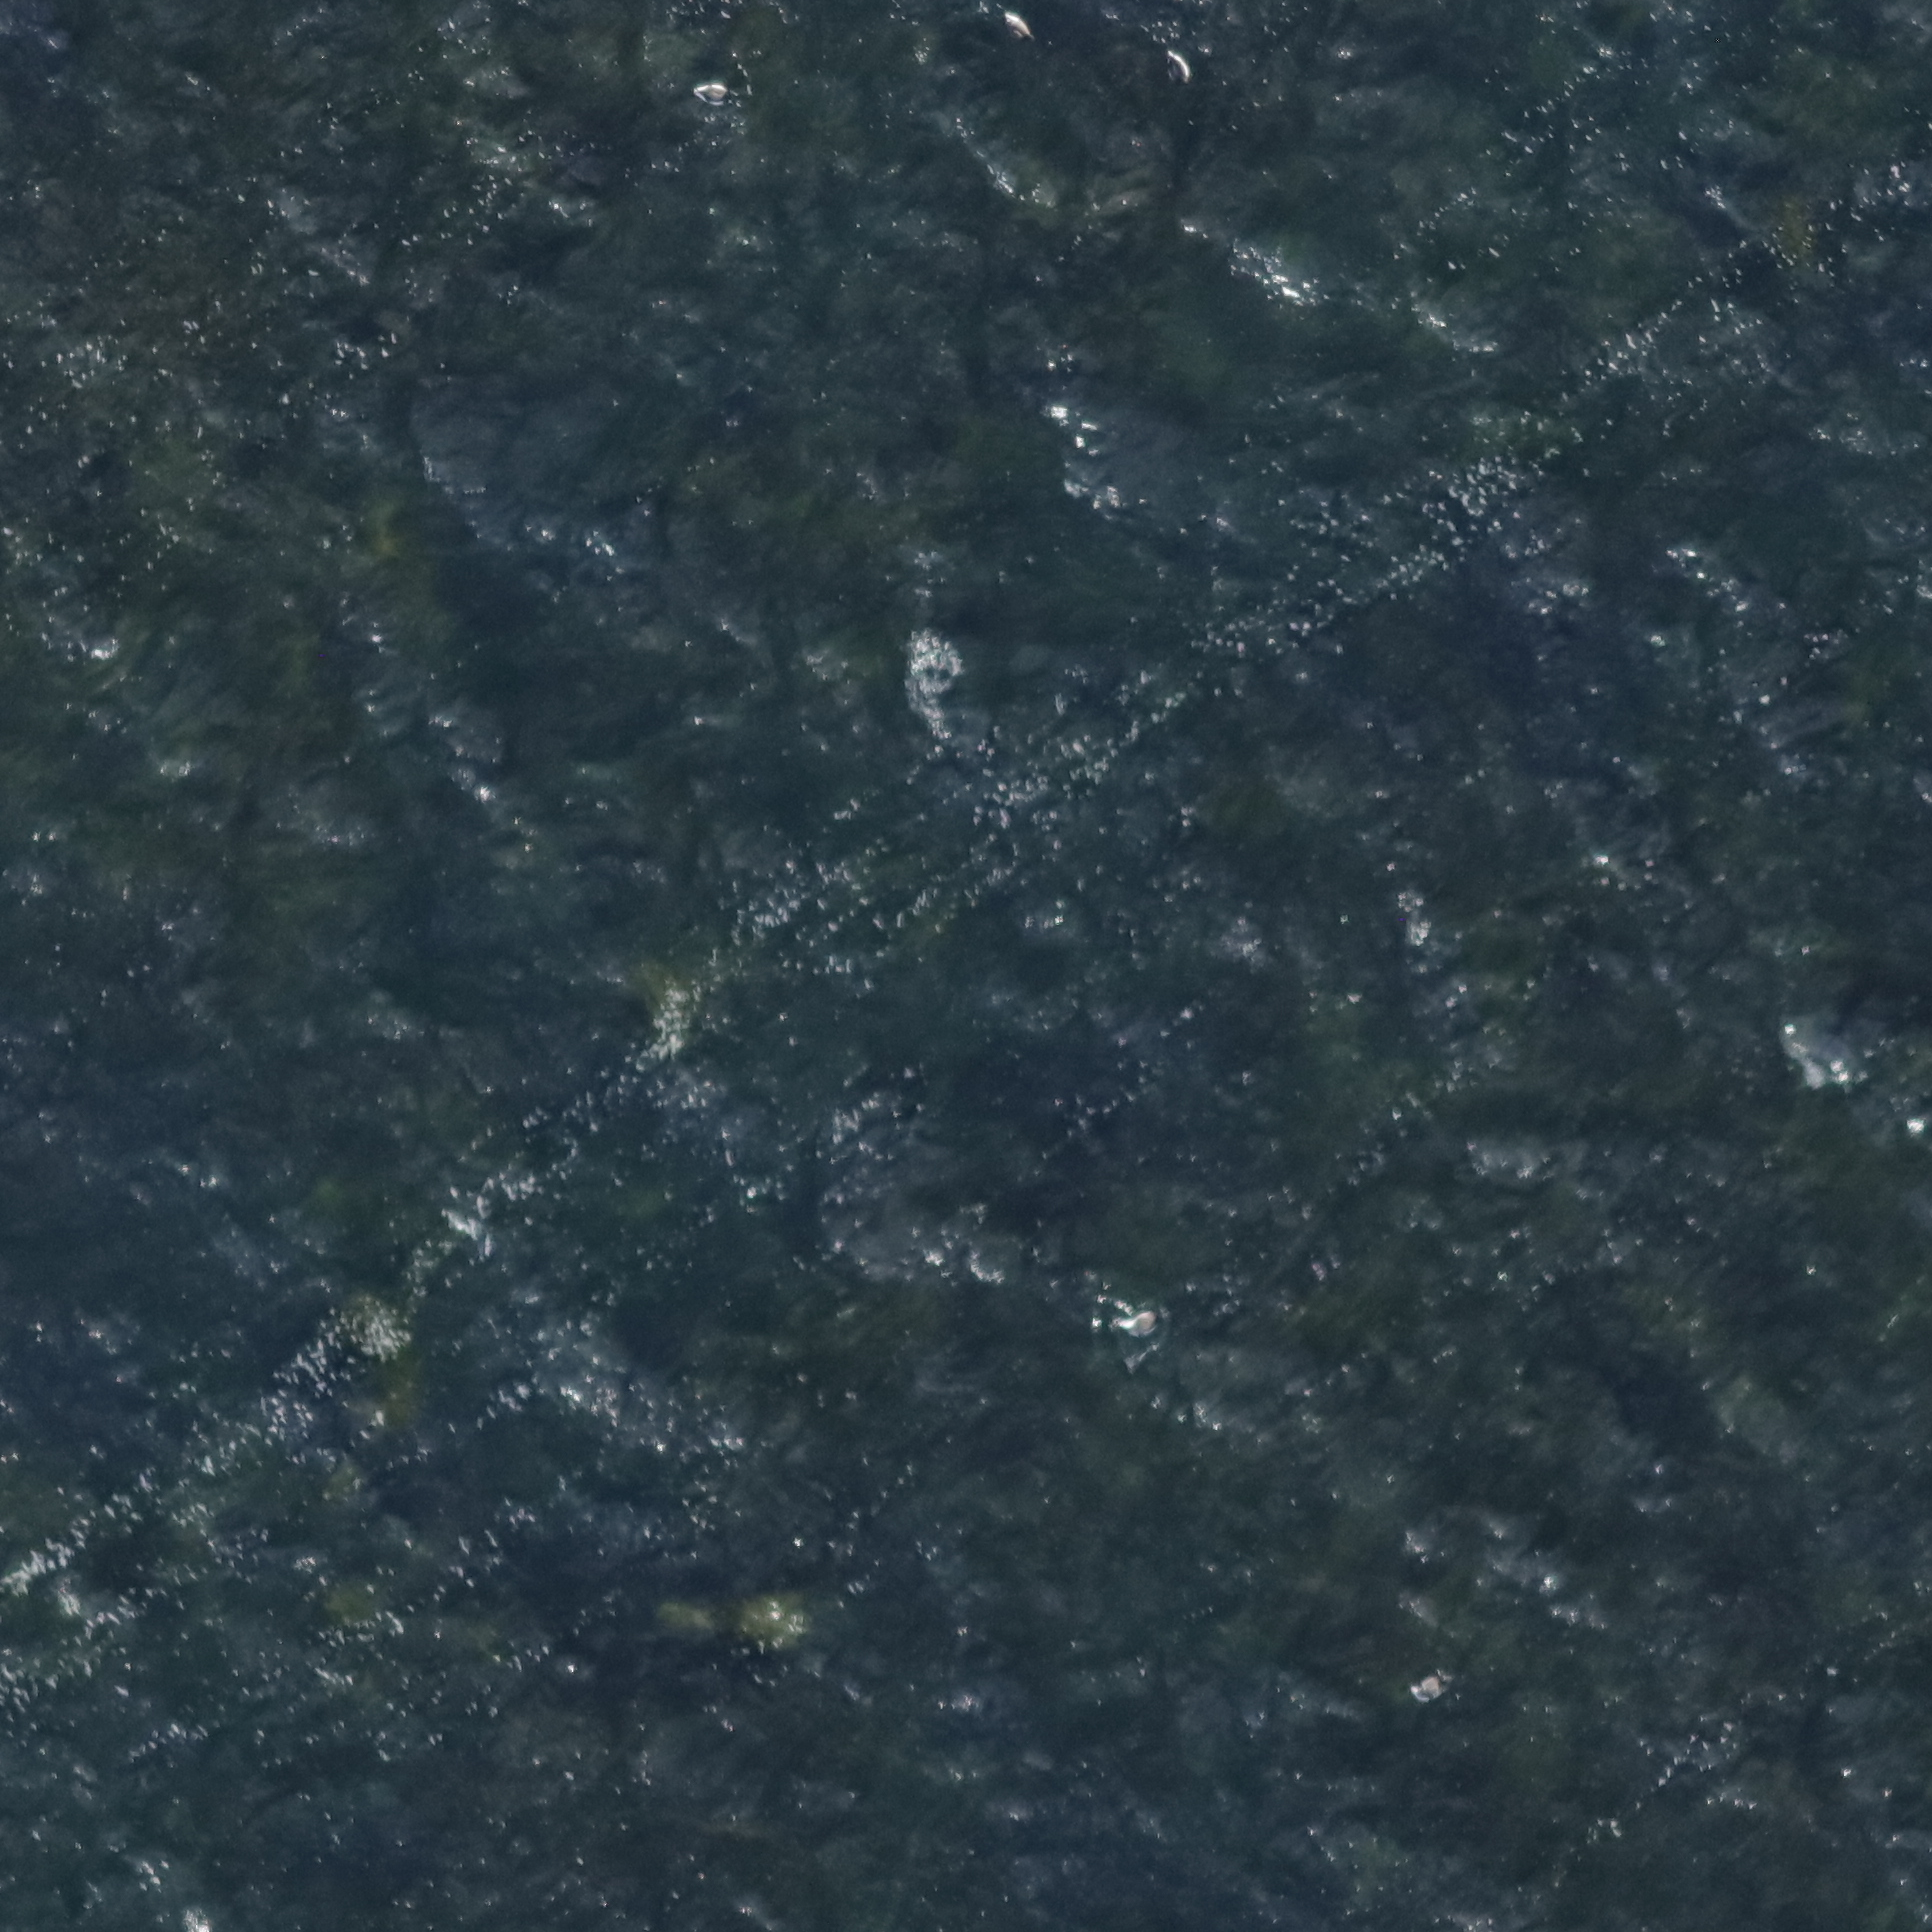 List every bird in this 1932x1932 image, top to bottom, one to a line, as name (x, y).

brant (715, 92)
other bird (1146, 1326)